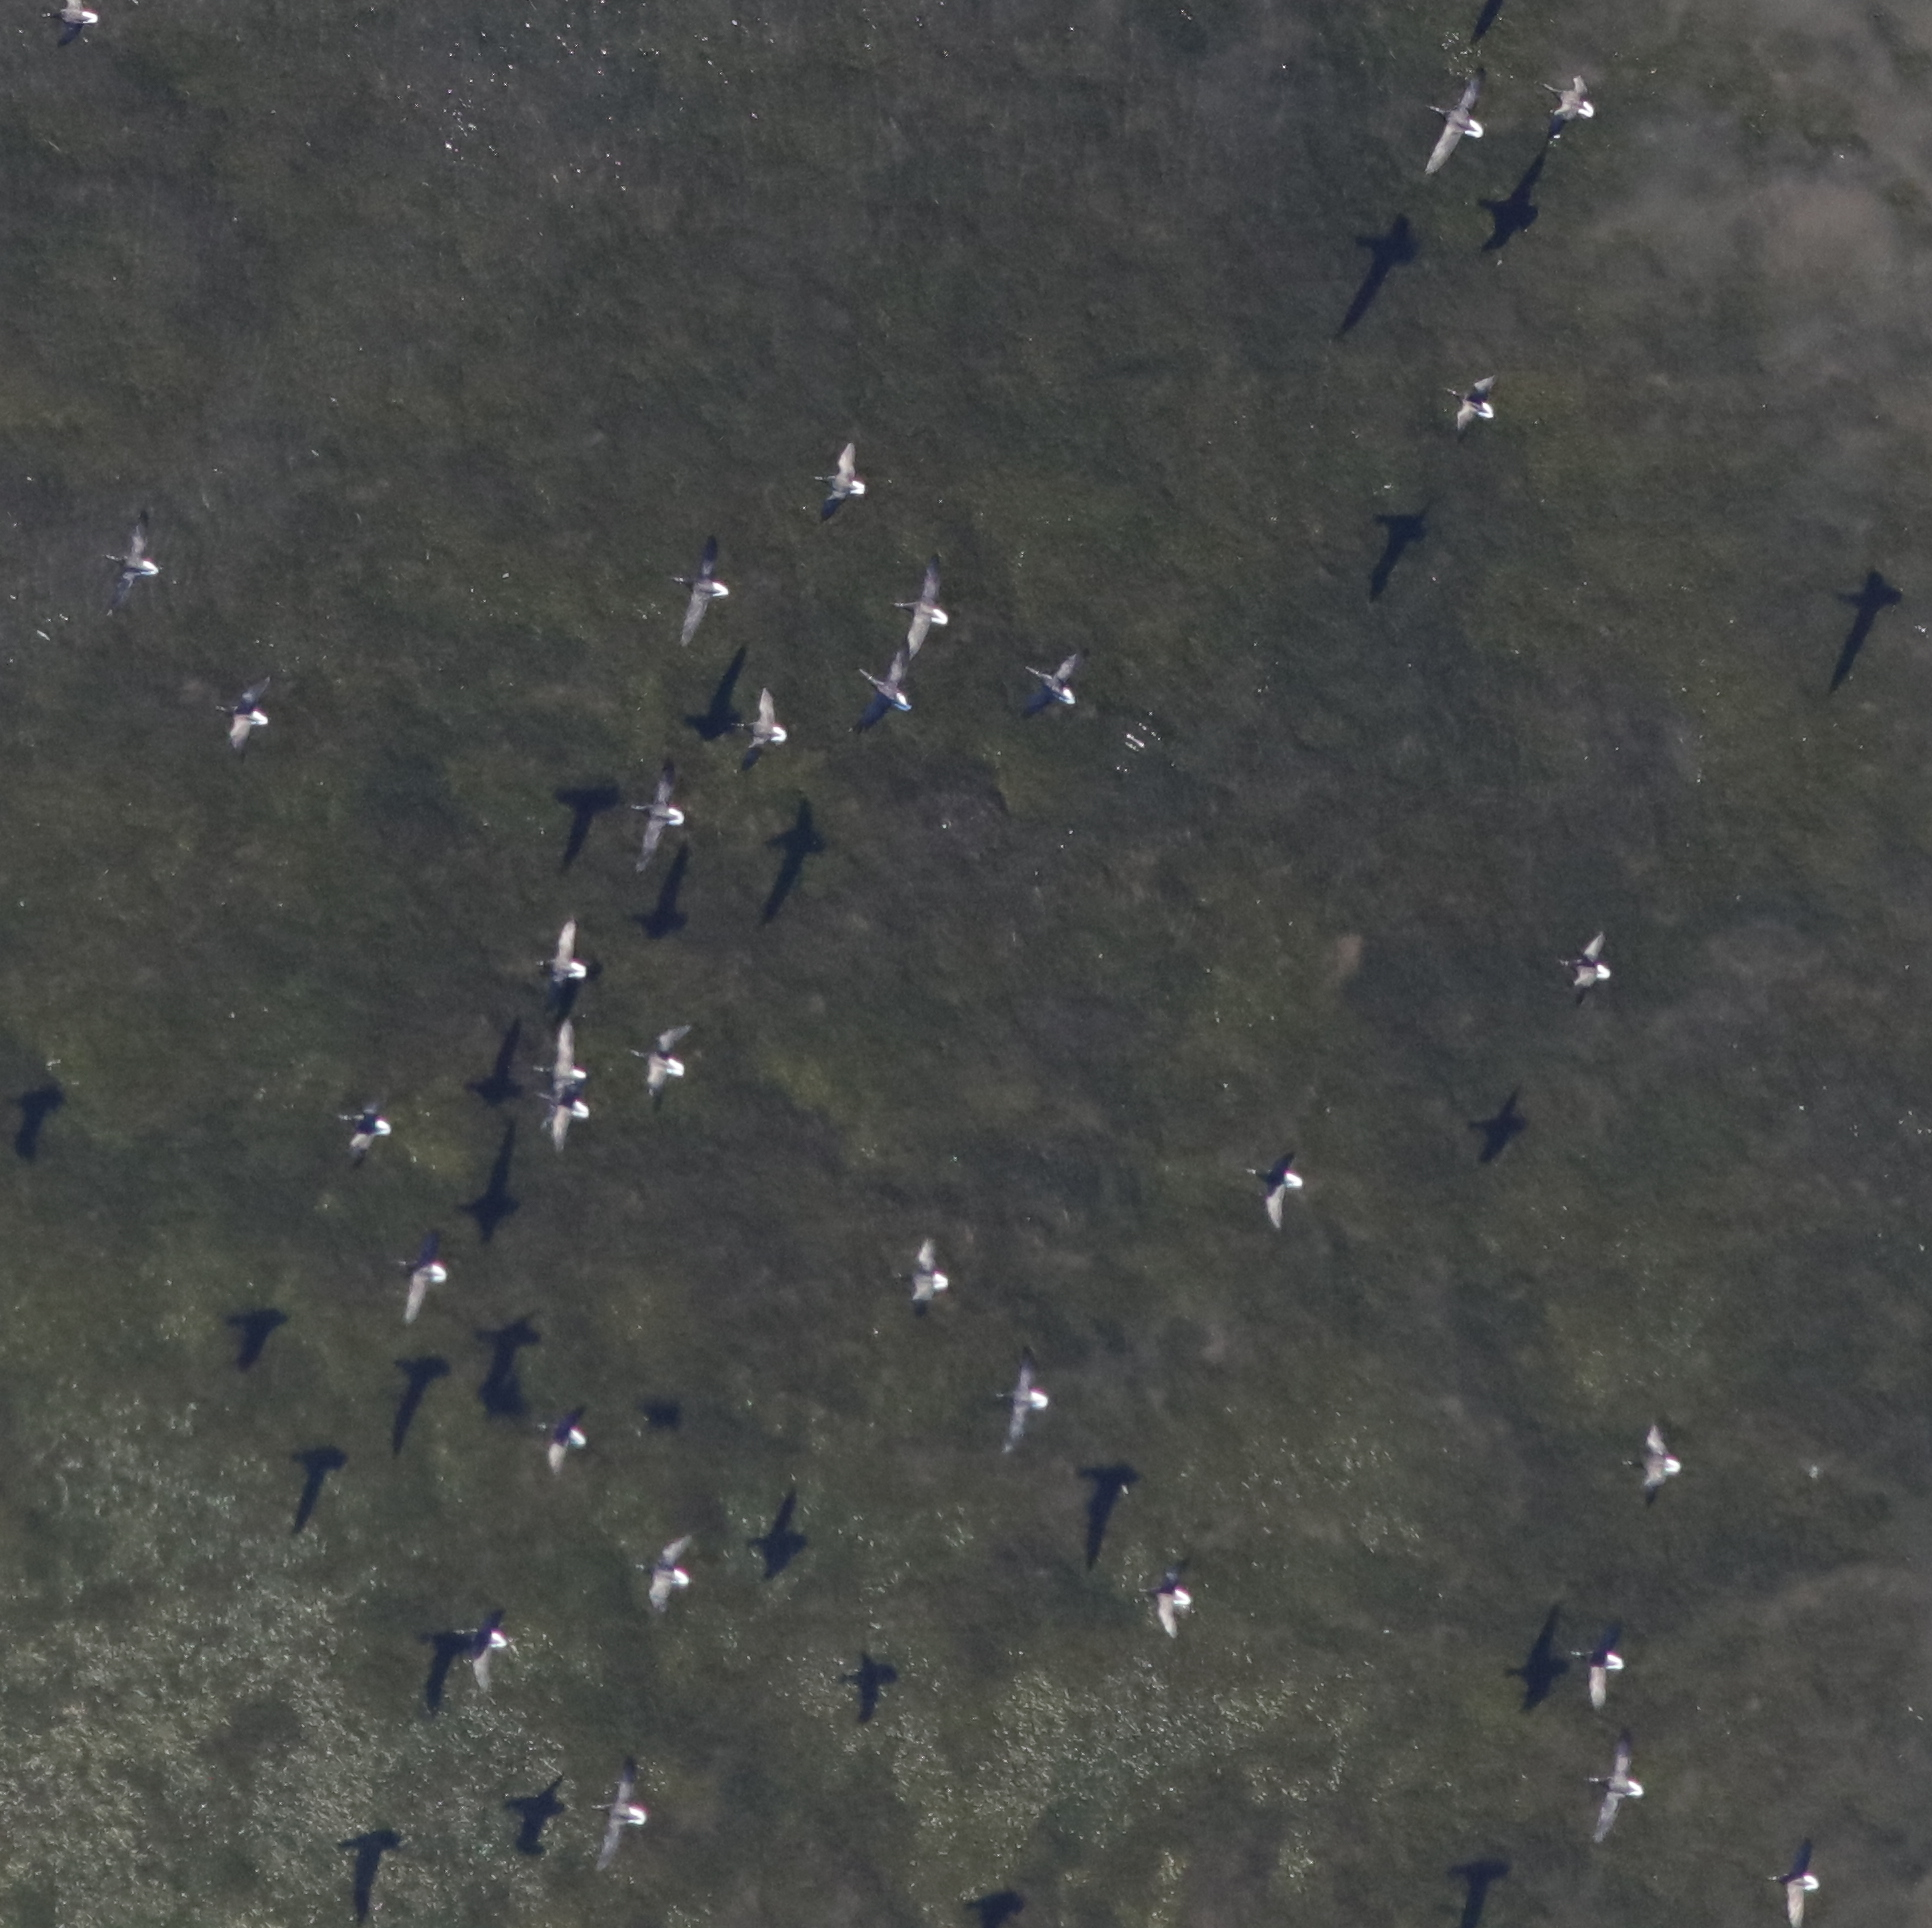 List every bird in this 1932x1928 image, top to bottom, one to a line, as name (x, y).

brant (82, 3)
brant (1572, 115)
brant (1458, 119)
brant (1472, 408)
brant (838, 473)
brant (126, 558)
brant (703, 585)
brant (926, 609)
brant (895, 687)
brant (1060, 692)
brant (241, 709)
brant (772, 724)
brant (666, 793)
brant (566, 968)
brant (1590, 969)
brant (664, 1064)
brant (566, 1073)
brant (569, 1104)
brant (364, 1135)
brant (1280, 1190)
brant (911, 1271)
brant (427, 1274)
brant (1027, 1391)
brant (572, 1428)
brant (1655, 1450)
brant (679, 1571)
brant (1167, 1587)
brant (481, 1635)
brant (1616, 1654)
brant (1617, 1778)
brant (630, 1828)
brant (1800, 1875)